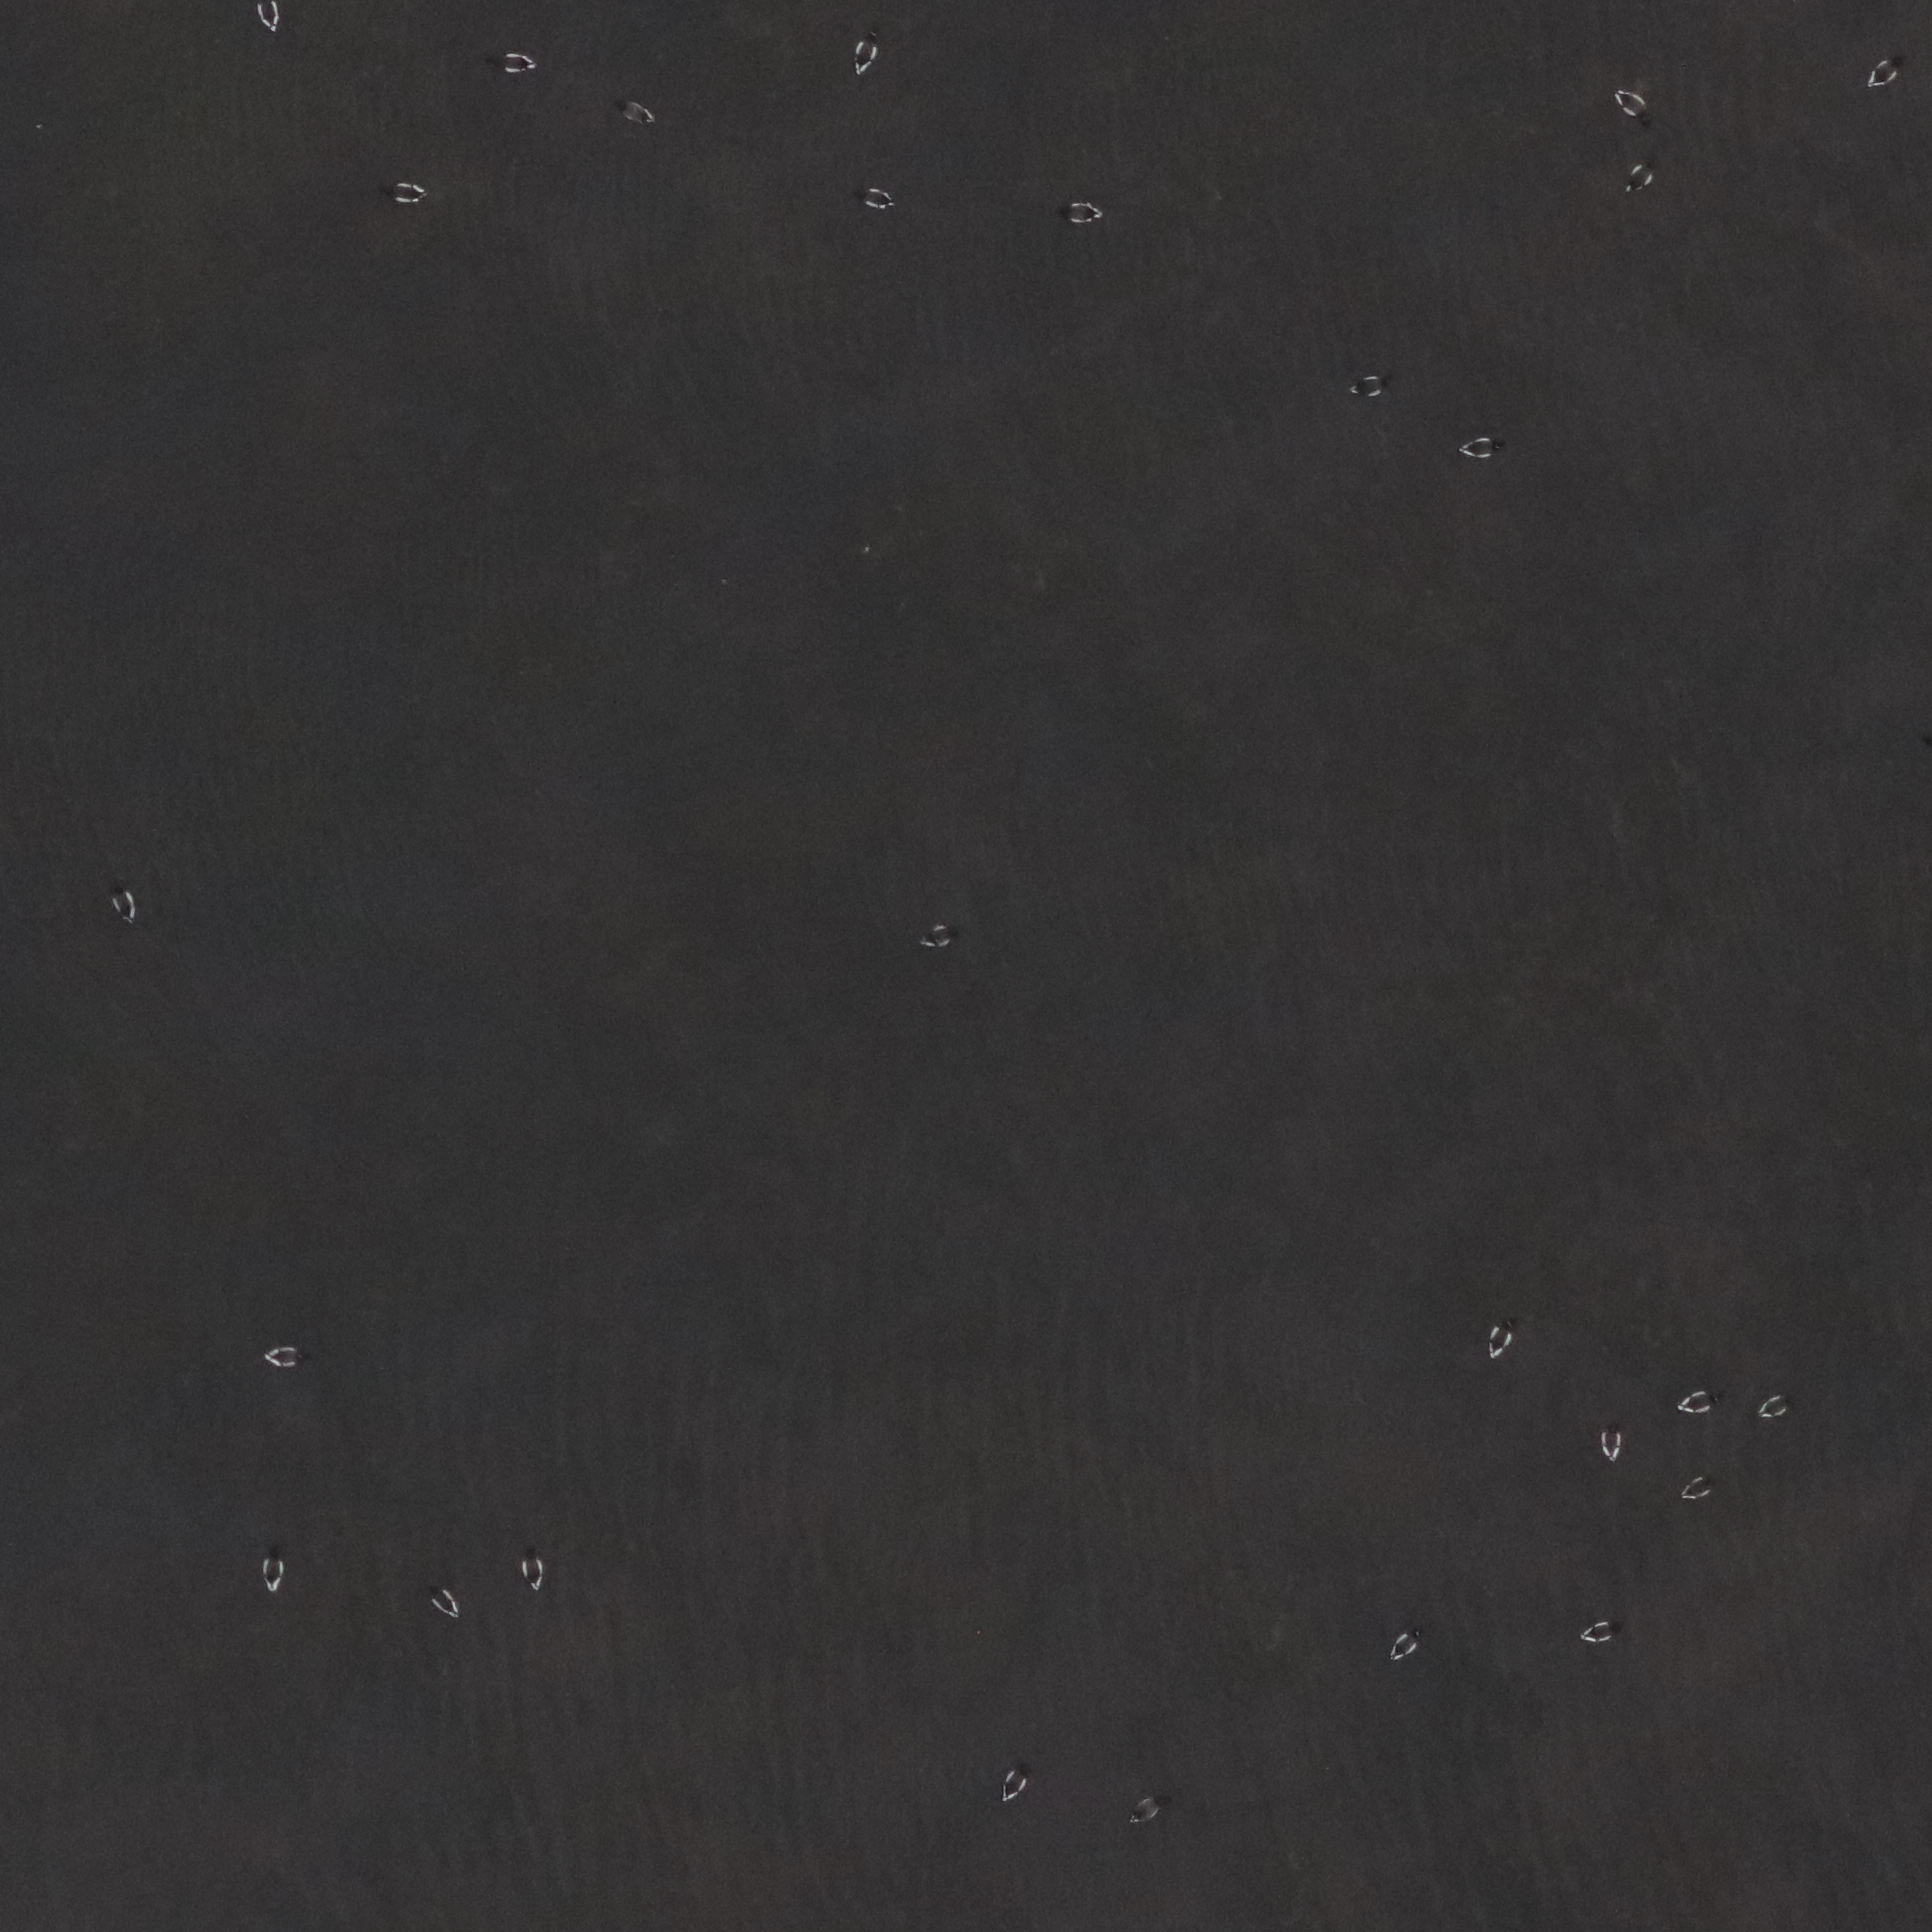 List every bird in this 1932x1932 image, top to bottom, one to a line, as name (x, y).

brant (268, 9)
brant (866, 52)
brant (516, 62)
brant (1886, 73)
brant (1634, 104)
brant (636, 110)
brant (1641, 174)
brant (408, 191)
brant (876, 199)
brant (1080, 211)
brant (1371, 386)
brant (1483, 448)
brant (125, 902)
brant (941, 935)
brant (1502, 1338)
brant (287, 1357)
brant (1699, 1403)
brant (1776, 1407)
brant (1612, 1443)
brant (1698, 1485)
brant (273, 1569)
brant (532, 1570)
brant (445, 1601)
brant (1602, 1633)
brant (1406, 1645)
brant (1014, 1782)
brant (1147, 1809)